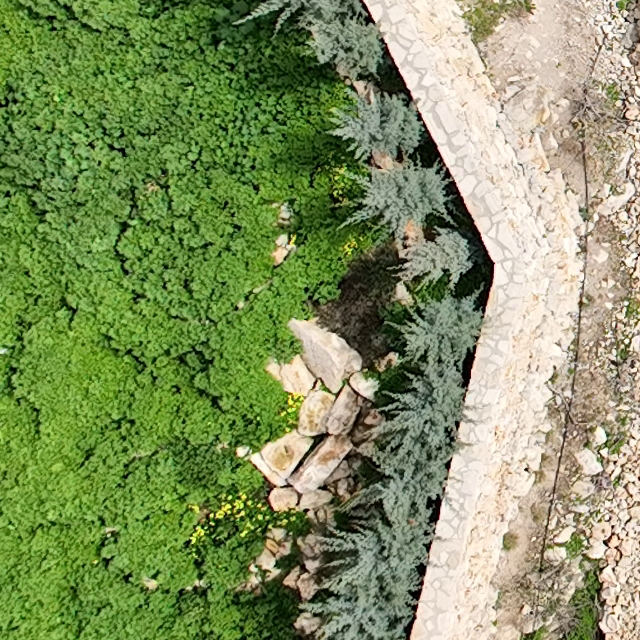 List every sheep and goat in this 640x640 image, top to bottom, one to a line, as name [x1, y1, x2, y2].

None